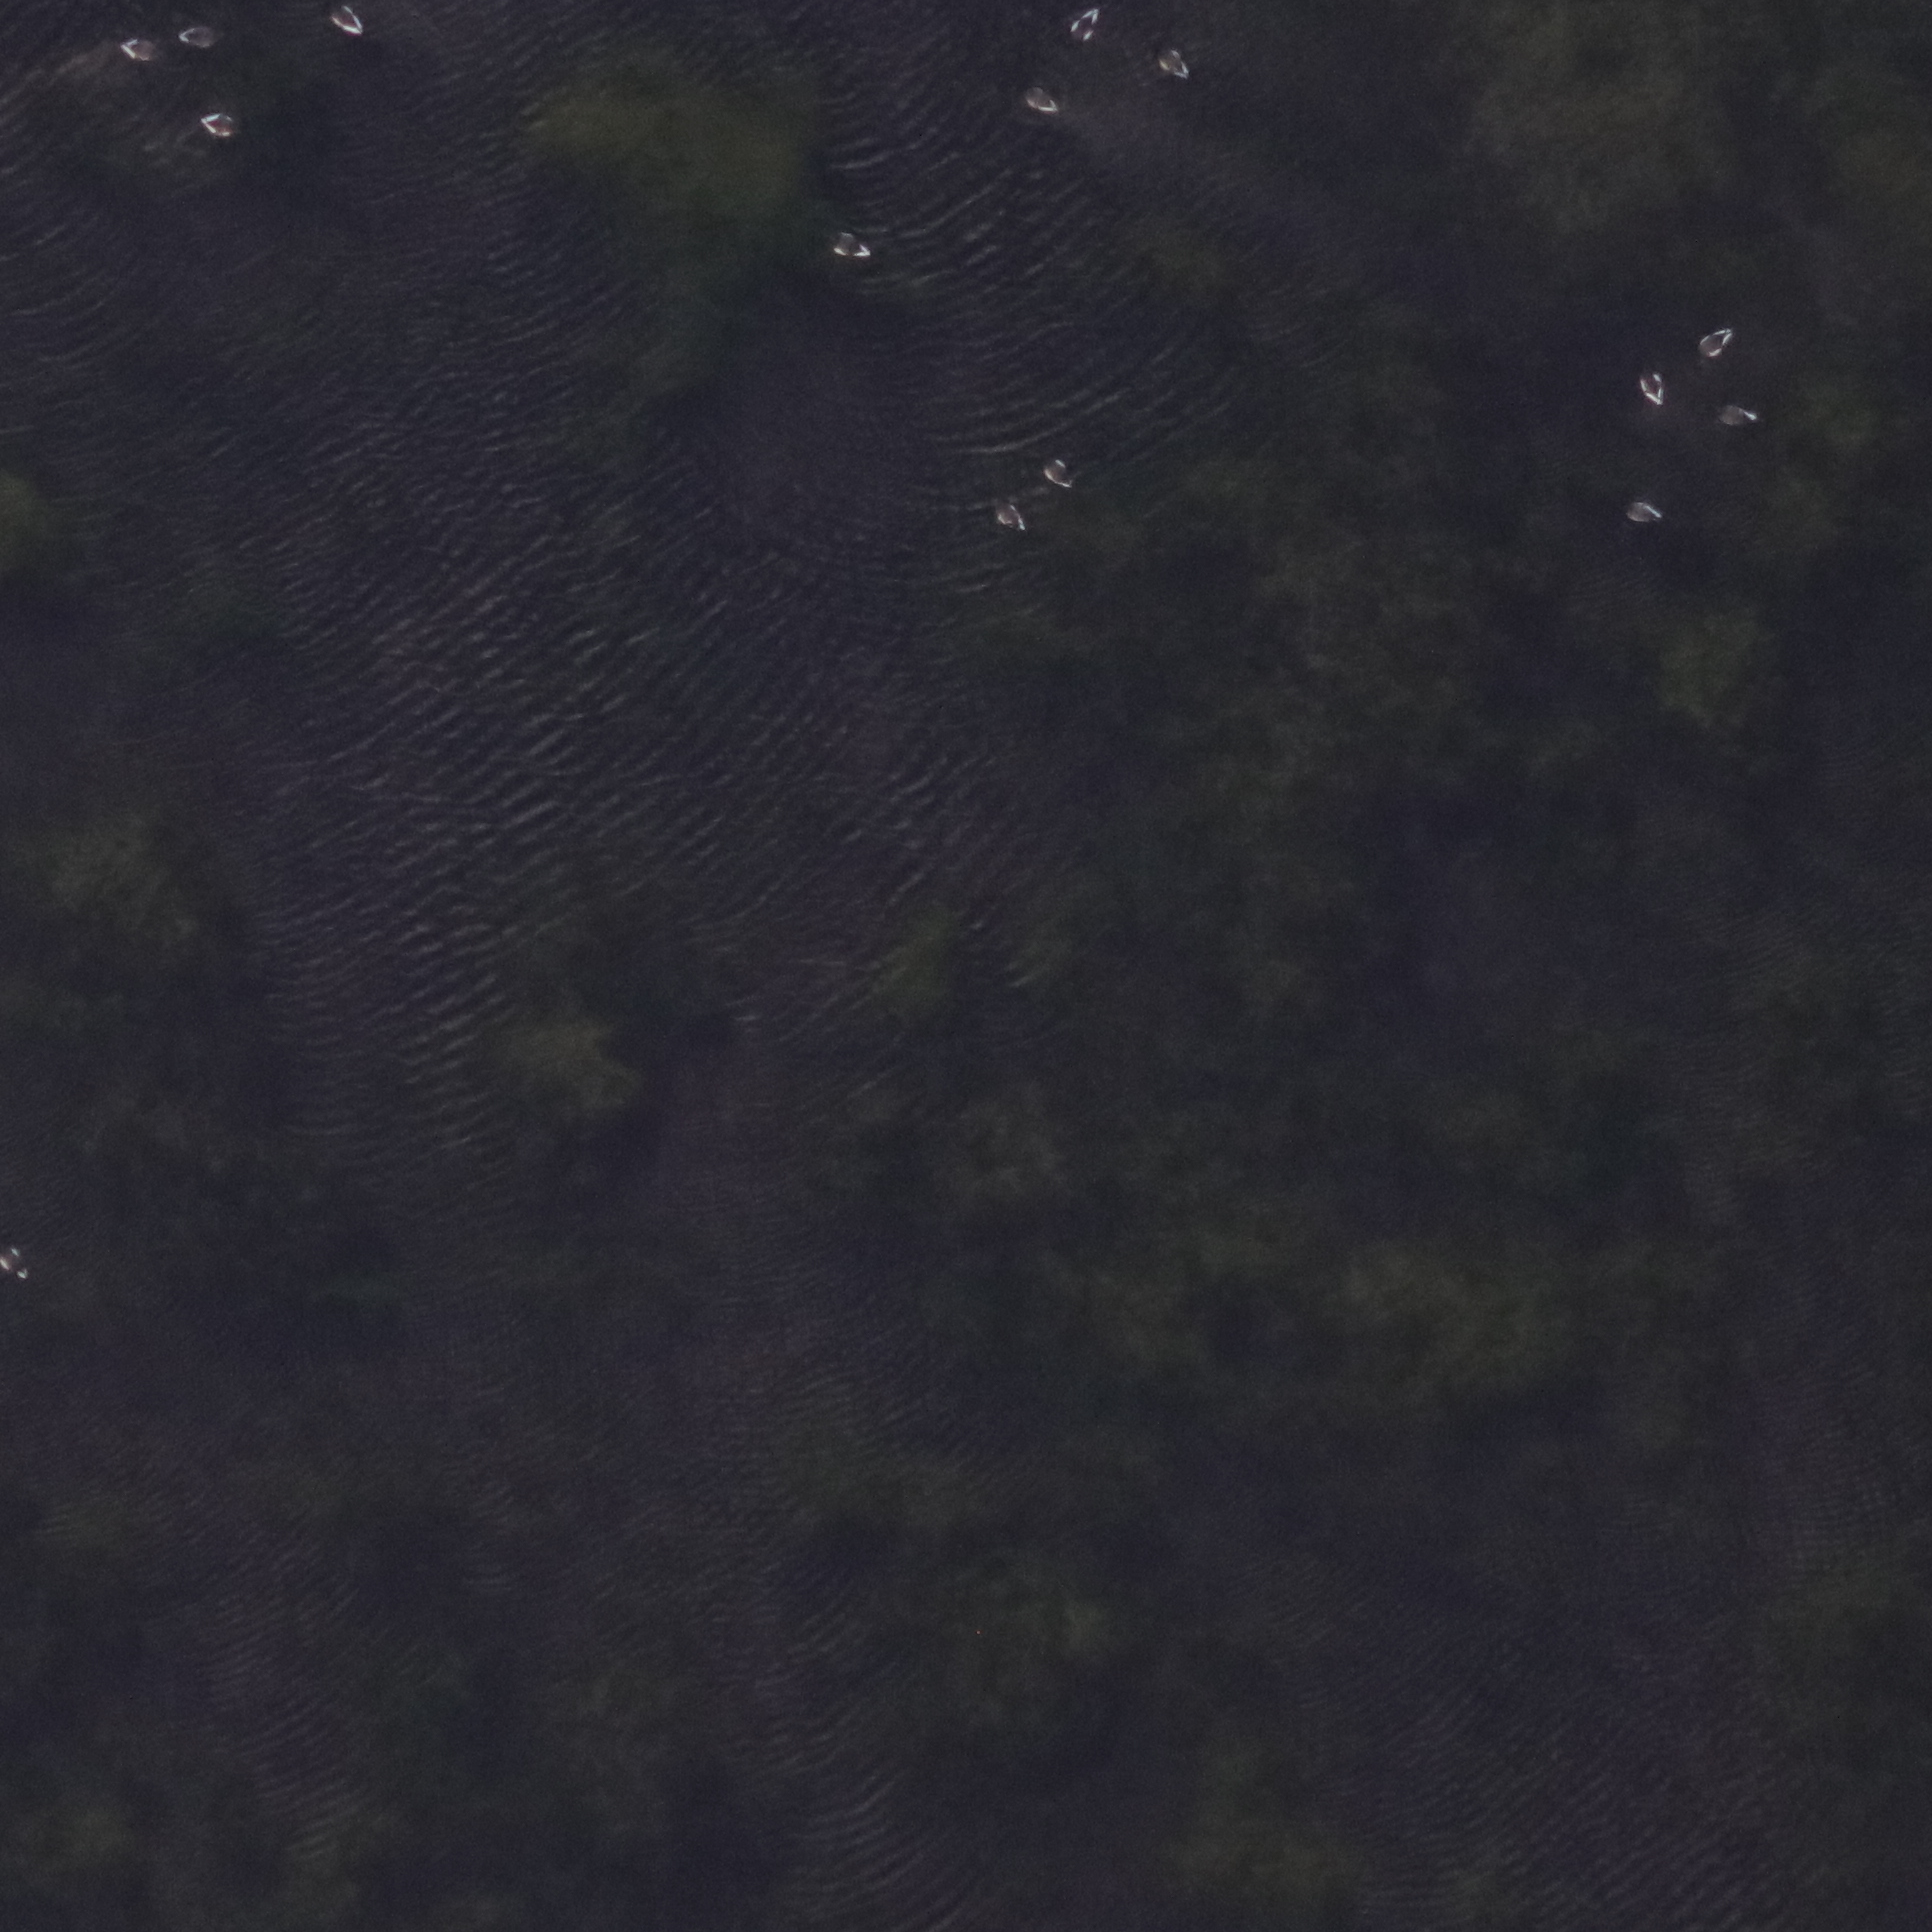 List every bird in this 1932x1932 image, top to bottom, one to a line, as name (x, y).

brant (345, 18)
brant (1085, 28)
brant (203, 37)
brant (143, 49)
brant (1172, 60)
brant (1041, 99)
brant (220, 126)
brant (848, 244)
brant (1711, 344)
brant (1653, 386)
brant (1735, 415)
brant (1059, 473)
brant (1641, 512)
brant (1007, 514)
brant (9, 1258)